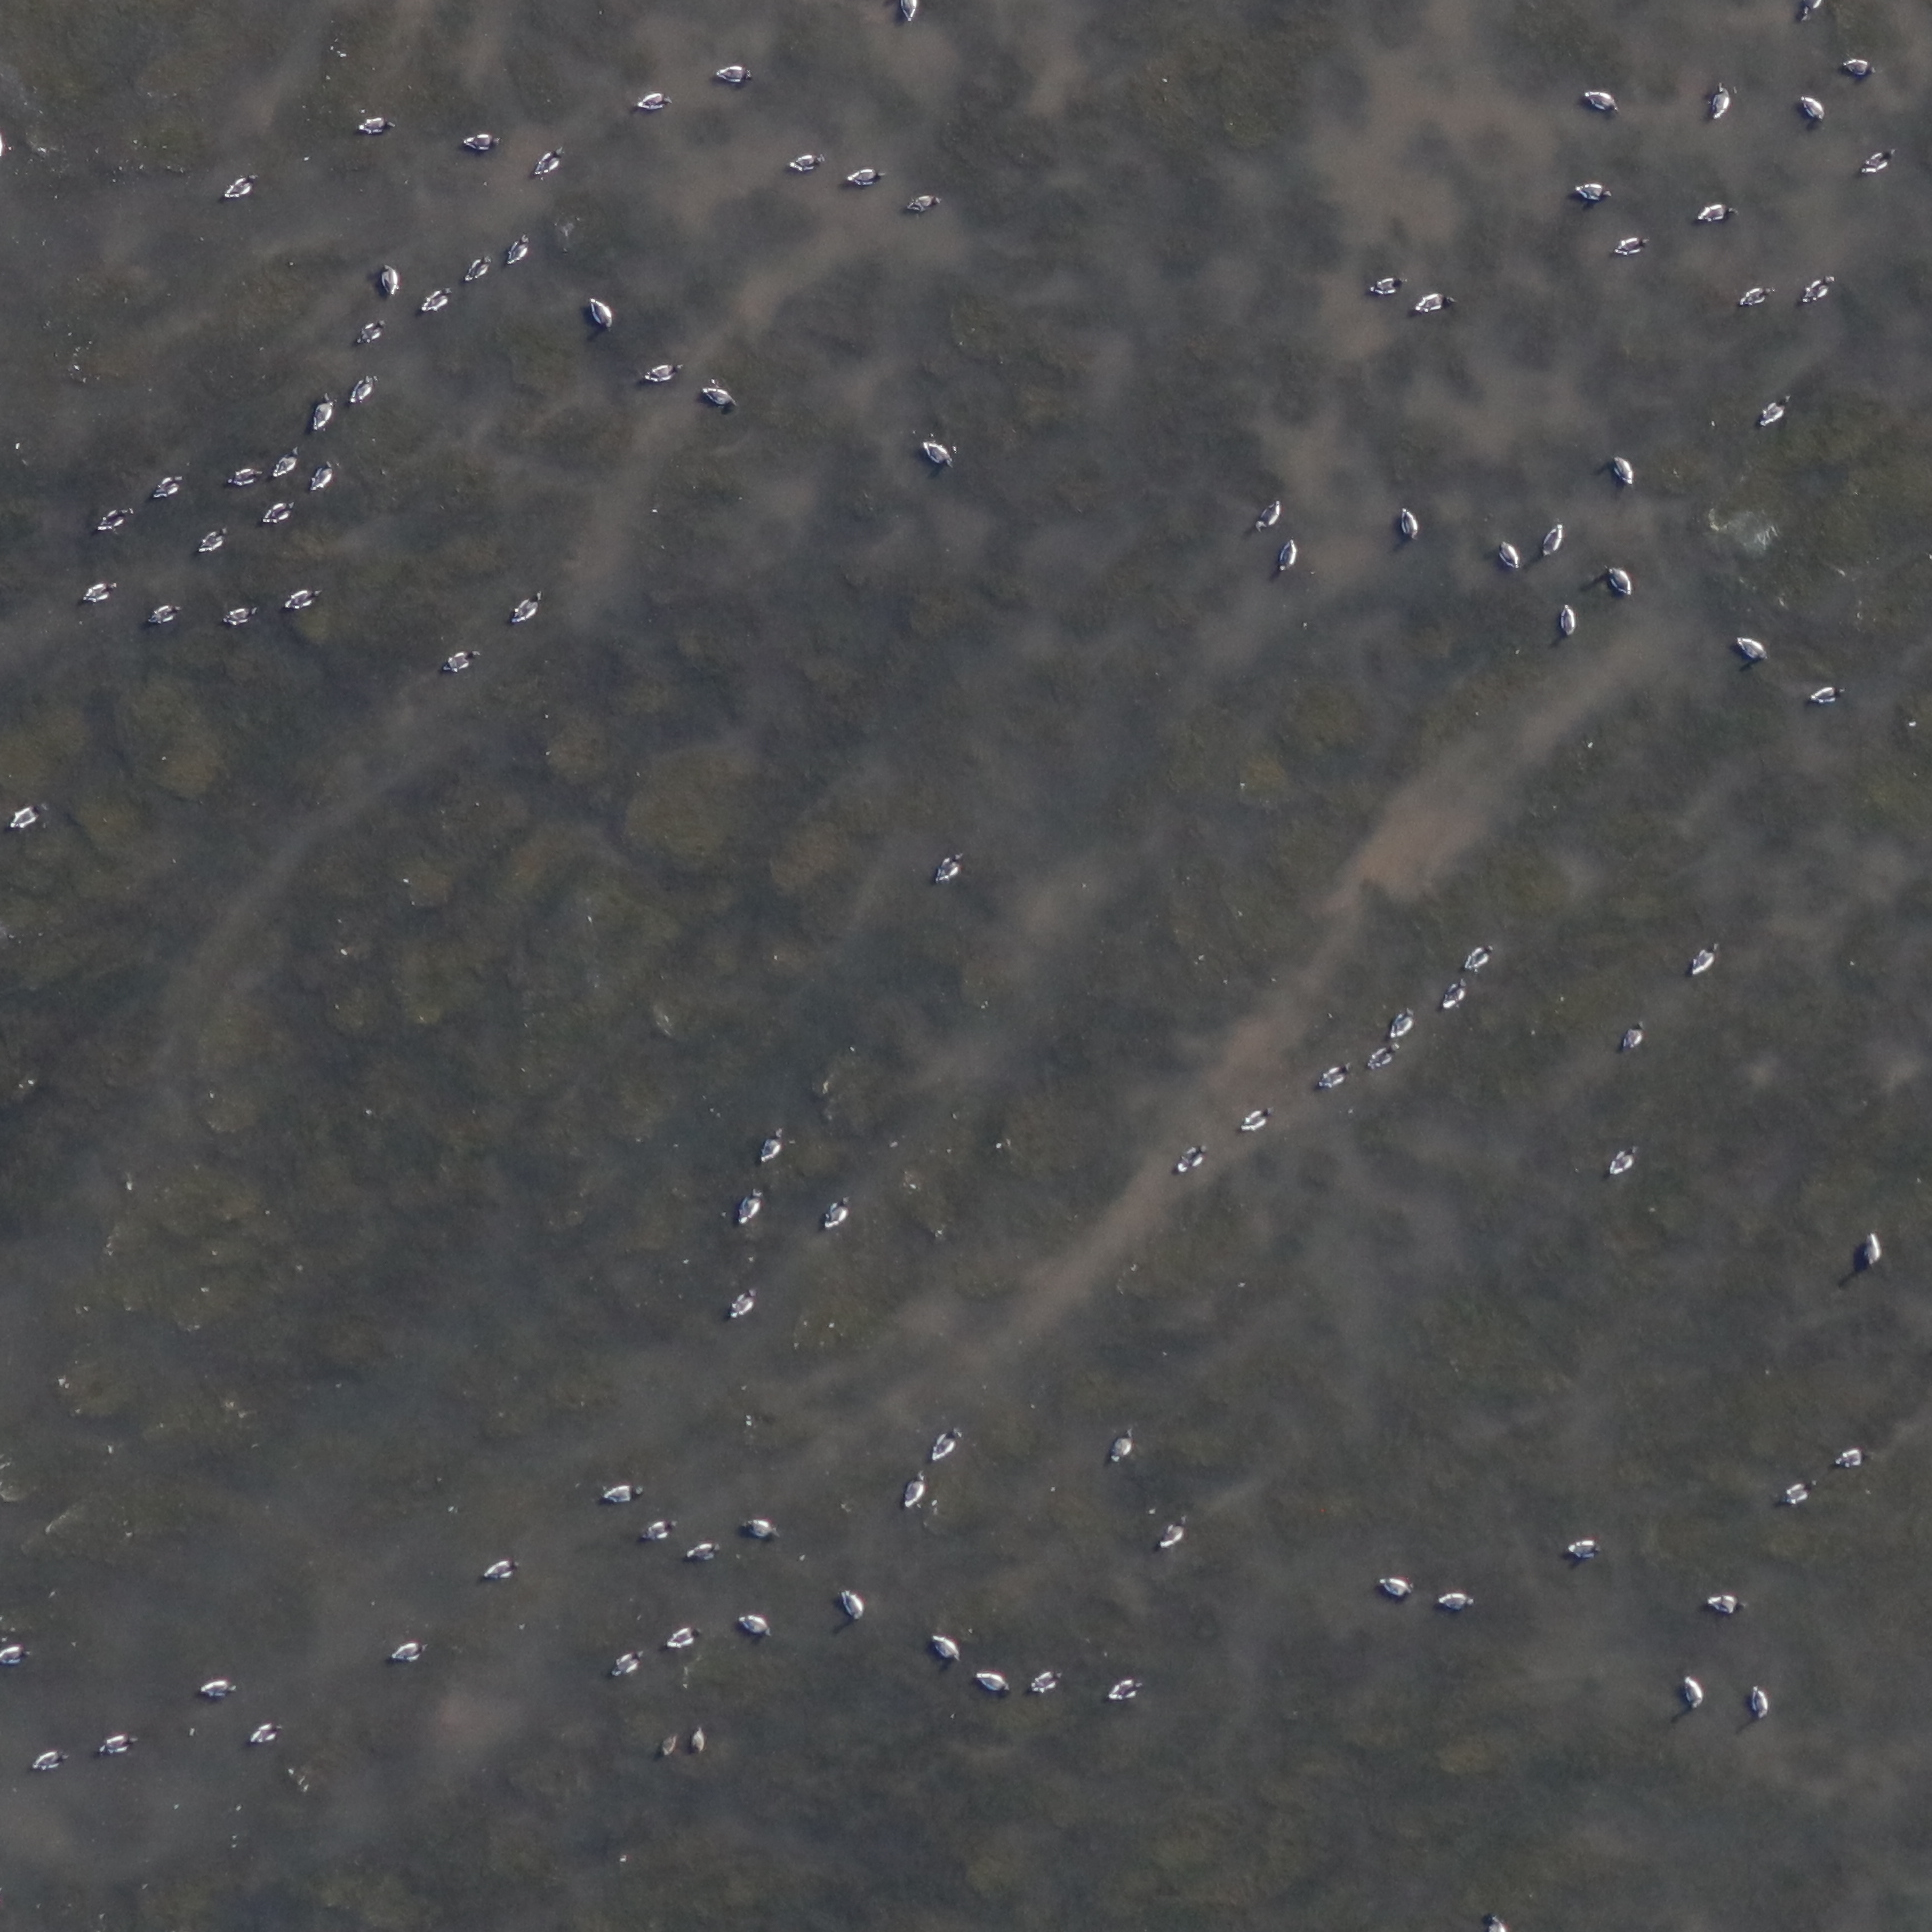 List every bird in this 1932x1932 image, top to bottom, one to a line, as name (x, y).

brant (909, 2)
brant (1855, 68)
brant (735, 74)
brant (1599, 100)
brant (656, 103)
brant (1718, 104)
brant (1816, 110)
brant (374, 124)
brant (482, 143)
brant (1876, 161)
brant (548, 162)
brant (810, 162)
brant (868, 178)
brant (241, 186)
brant (1592, 193)
brant (924, 203)
brant (1715, 213)
brant (1630, 246)
brant (517, 249)
brant (479, 271)
brant (393, 278)
brant (1388, 286)
brant (1816, 290)
brant (435, 297)
brant (1752, 298)
brant (1436, 301)
brant (601, 315)
brant (370, 332)
brant (662, 373)
brant (359, 388)
brant (721, 396)
brant (322, 412)
brant (1772, 412)
brant (939, 451)
brant (283, 464)
brant (1621, 470)
brant (246, 476)
brant (319, 478)
brant (167, 486)
brant (280, 513)
brant (1267, 515)
brant (113, 522)
brant (1410, 524)
brant (210, 541)
brant (1552, 541)
brant (1288, 558)
brant (1511, 558)
brant (1618, 582)
brant (100, 593)
brant (300, 600)
brant (525, 608)
brant (163, 613)
brant (238, 614)
brant (1567, 621)
brant (1750, 651)
brant (460, 662)
brant (1820, 694)
brant (24, 818)
brant (949, 869)
brant (1476, 960)
brant (1699, 962)
brant (1456, 997)
brant (1408, 1019)
brant (1633, 1035)
brant (1379, 1060)
brant (1338, 1077)
brant (1246, 1121)
brant (773, 1141)
brant (1191, 1160)
brant (1625, 1160)
brant (749, 1206)
brant (837, 1215)
brant (1872, 1254)
brant (742, 1304)
brant (945, 1445)
brant (1122, 1447)
brant (1845, 1463)
brant (917, 1491)
brant (1796, 1491)
brant (622, 1494)
brant (762, 1529)
brant (658, 1530)
brant (1171, 1537)
brant (699, 1550)
brant (1581, 1550)
brant (502, 1571)
brant (1397, 1588)
brant (1453, 1601)
brant (1725, 1604)
brant (856, 1607)
brant (756, 1626)
brant (685, 1638)
brant (946, 1648)
brant (408, 1651)
brant (14, 1658)
brant (626, 1663)
brant (1046, 1680)
brant (992, 1682)
brant (1124, 1689)
brant (218, 1690)
brant (1691, 1692)
brant (1757, 1703)
brant (263, 1732)
other bird (701, 1742)
brant (117, 1744)
other bird (671, 1746)
brant (45, 1764)